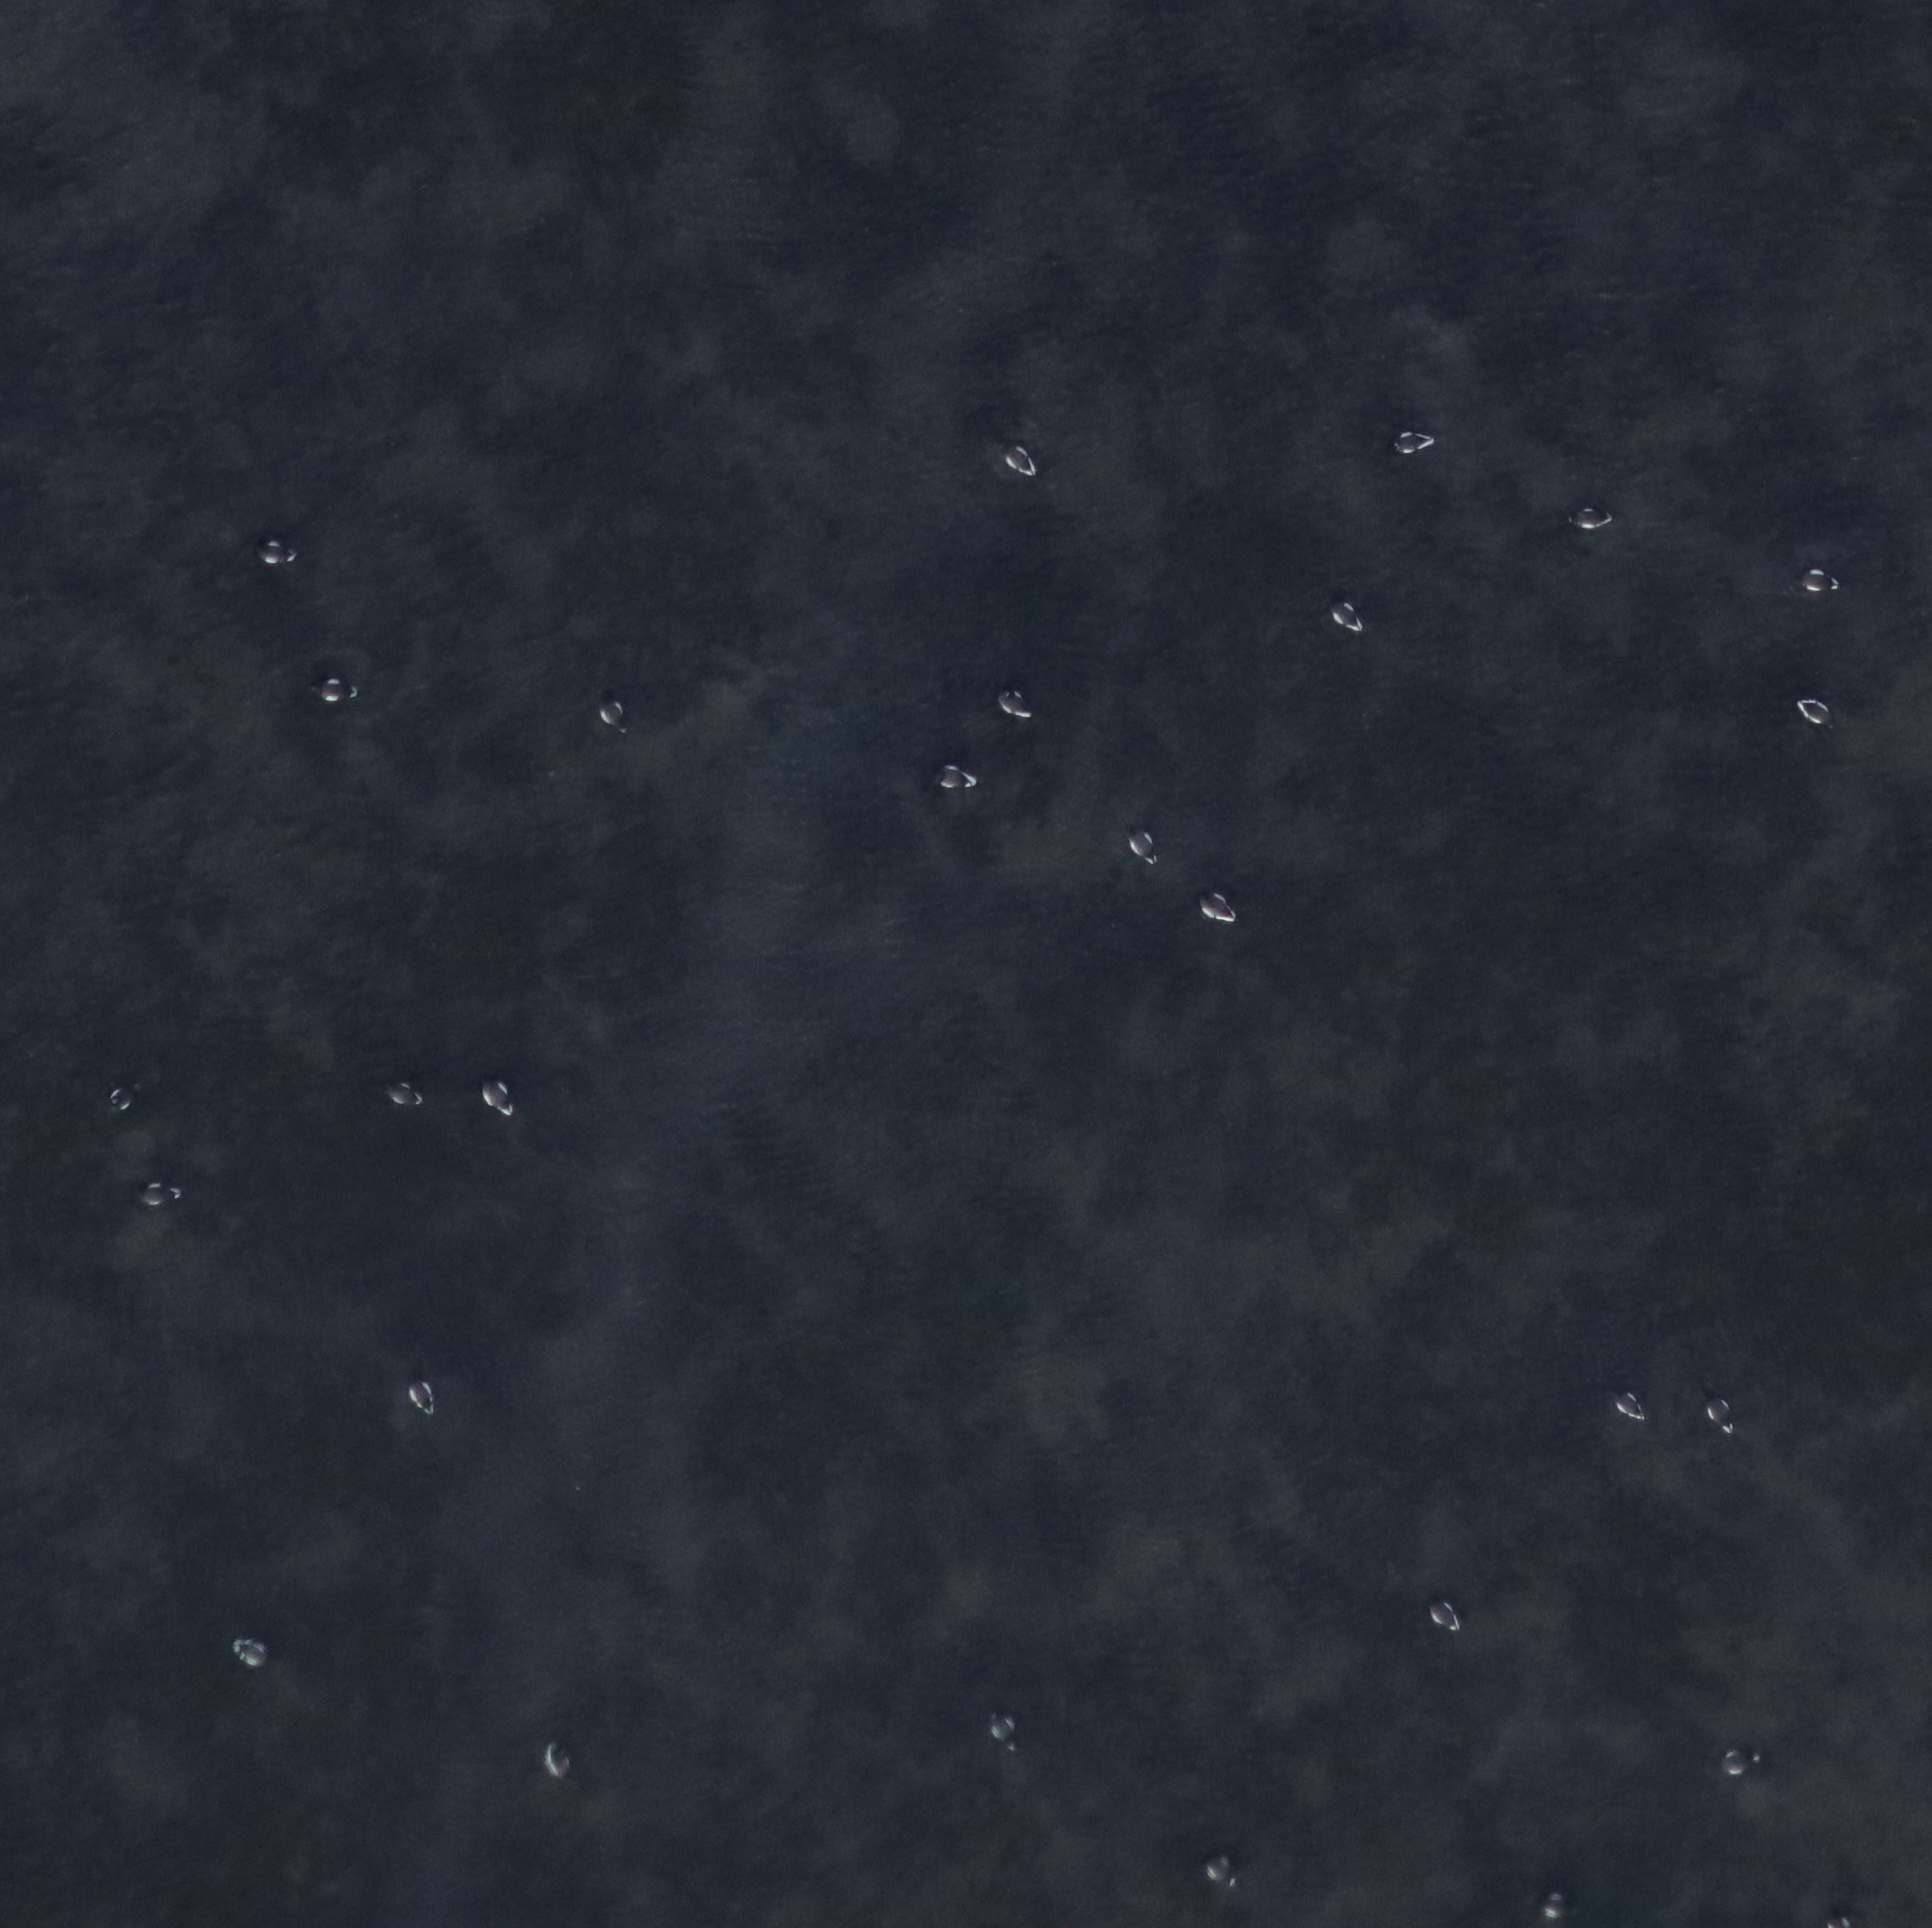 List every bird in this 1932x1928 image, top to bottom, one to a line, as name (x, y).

brant (1410, 442)
brant (1018, 459)
brant (1590, 519)
brant (273, 552)
brant (1817, 580)
brant (1346, 615)
brant (333, 690)
brant (1011, 701)
brant (1816, 712)
brant (611, 713)
brant (952, 778)
brant (1141, 845)
brant (1218, 907)
brant (404, 1093)
brant (122, 1097)
brant (496, 1097)
brant (156, 1195)
brant (419, 1395)
brant (1628, 1404)
brant (1720, 1413)
brant (1443, 1615)
brant (252, 1652)
brant (1003, 1730)
brant (560, 1760)
brant (1738, 1762)
brant (1219, 1868)
brant (1556, 1908)